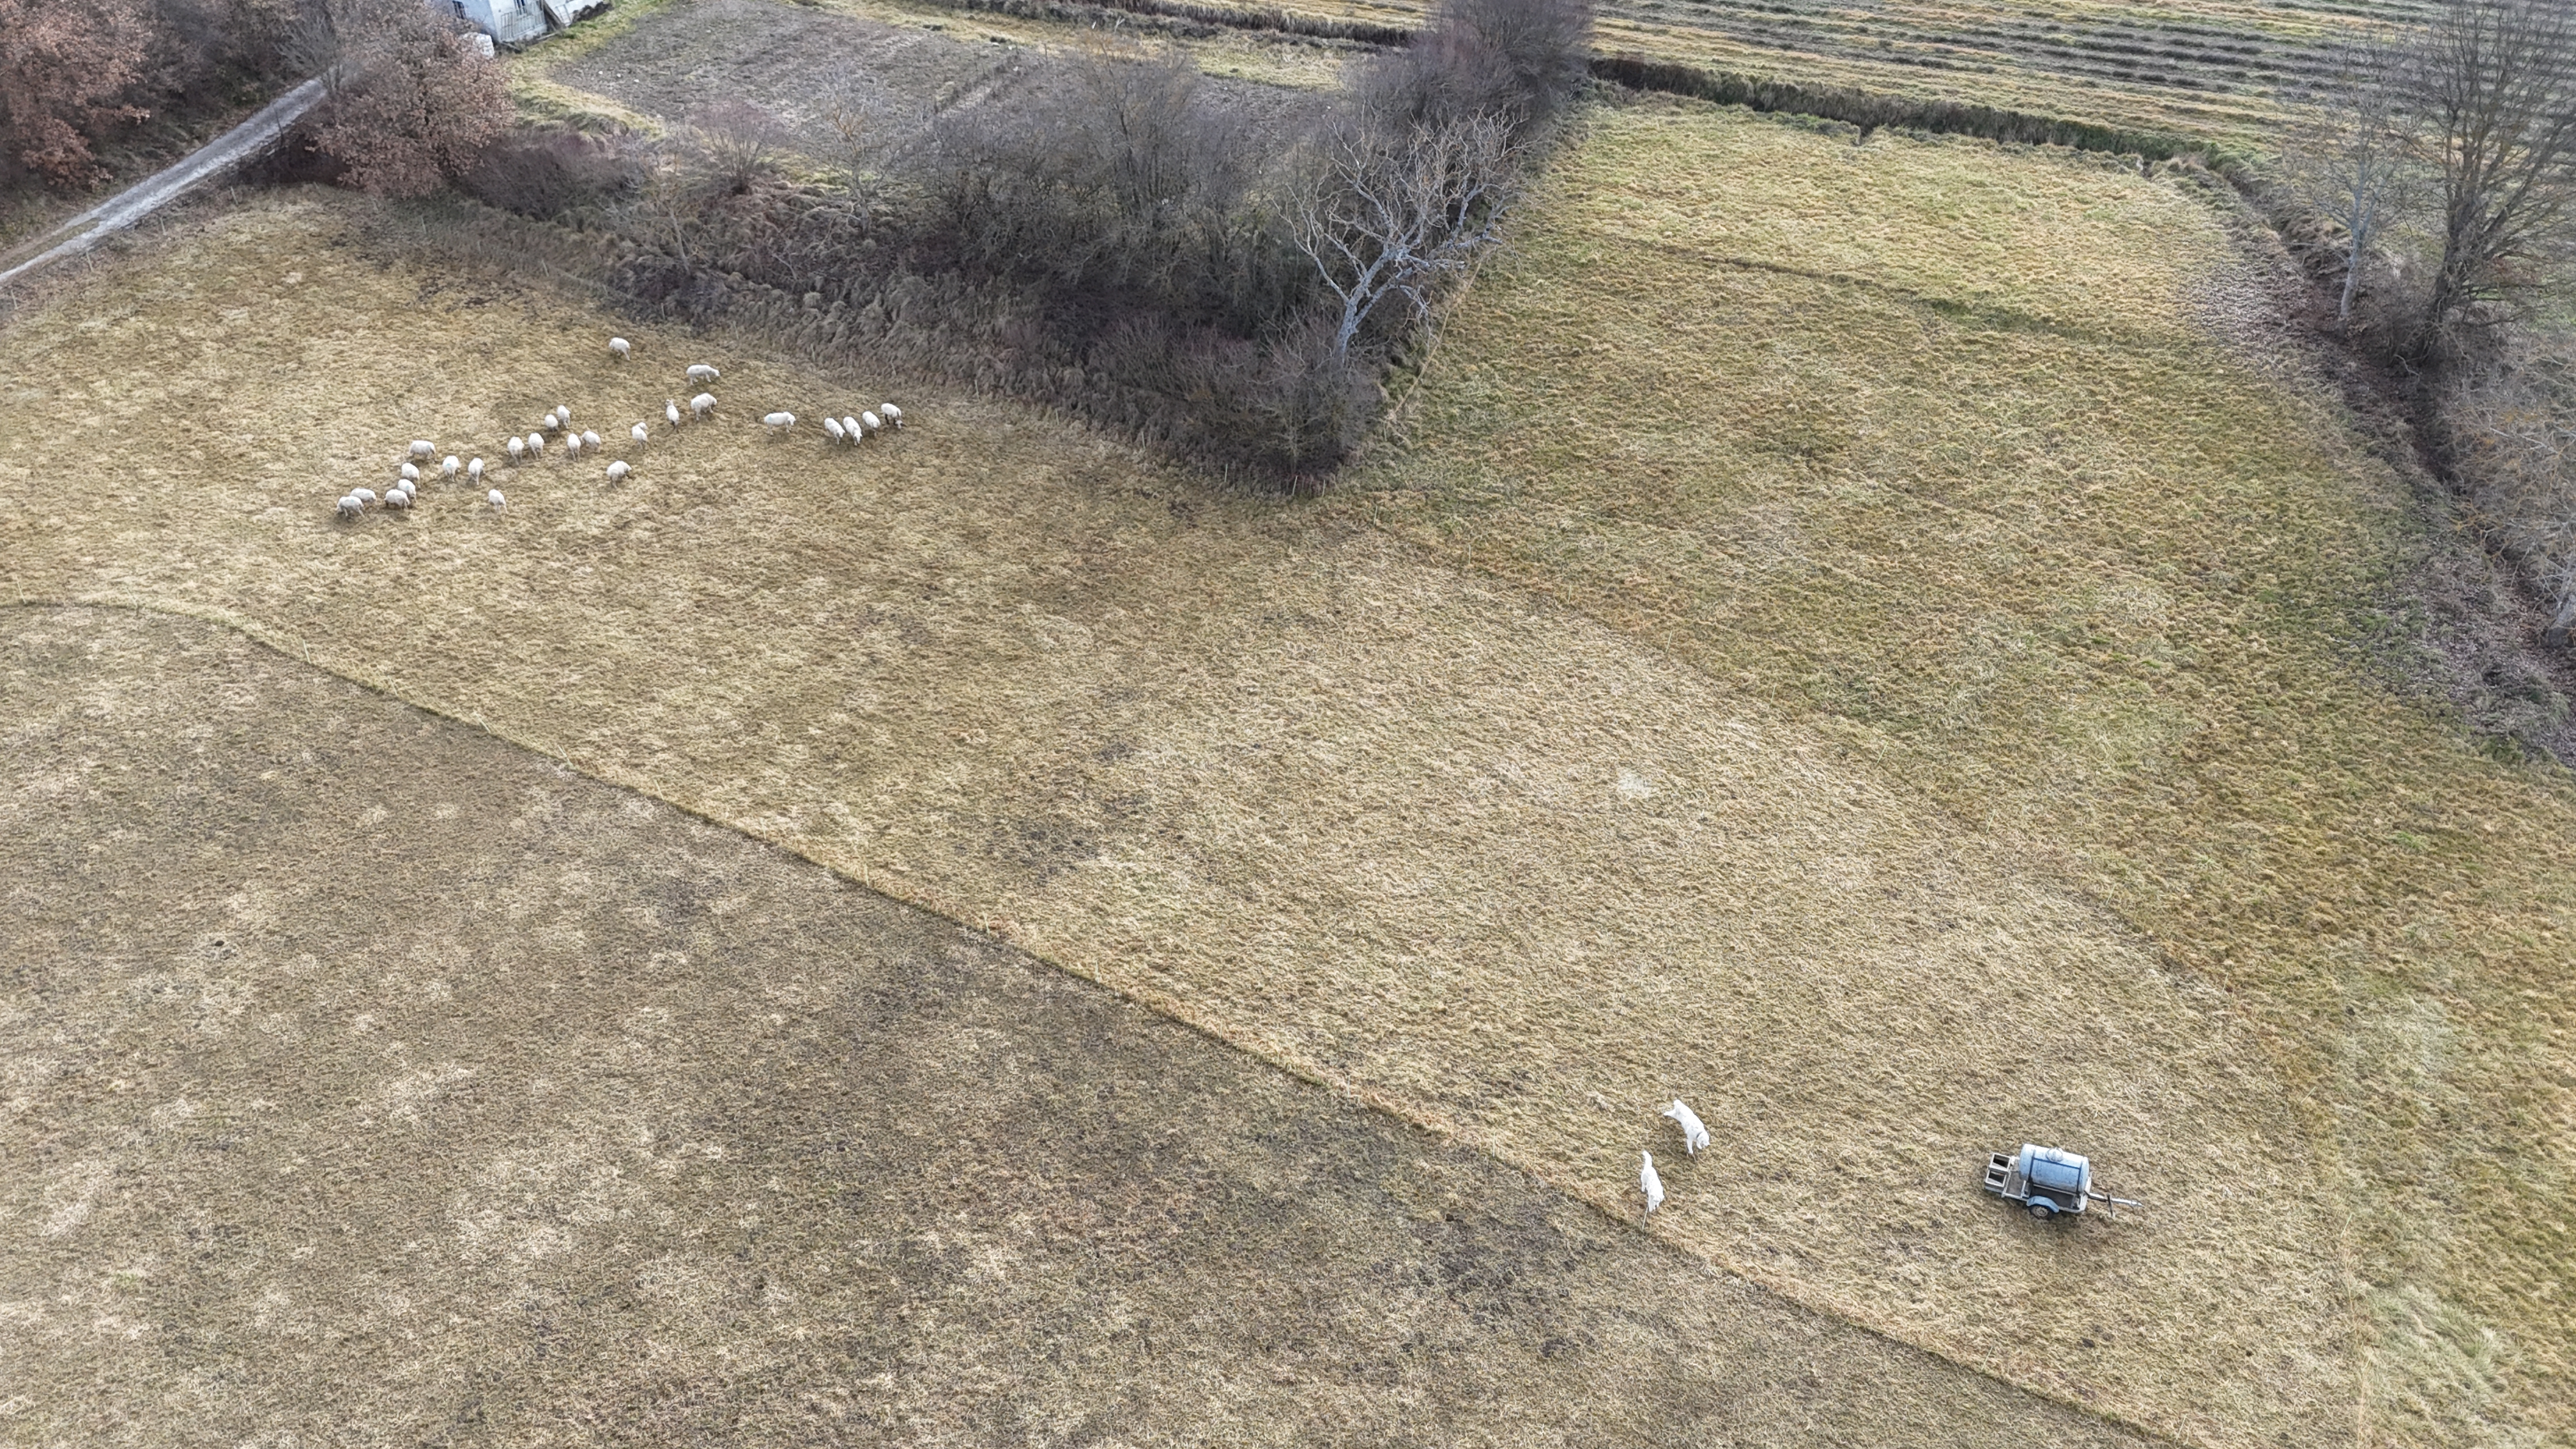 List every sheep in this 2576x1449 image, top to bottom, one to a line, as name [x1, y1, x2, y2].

sheep [608, 338, 631, 362]
sheep [686, 365, 720, 386]
sheep [690, 392, 717, 421]
sheep [665, 399, 681, 434]
sheep [881, 403, 904, 430]
sheep [557, 405, 571, 430]
sheep [862, 411, 881, 438]
sheep [764, 411, 796, 437]
sheep [545, 414, 558, 437]
sheep [843, 416, 863, 446]
sheep [824, 418, 846, 445]
sheep [632, 422, 654, 451]
sheep [578, 430, 601, 454]
sheep [528, 433, 545, 461]
sheep [567, 433, 581, 462]
sheep [508, 437, 524, 466]
sheep [409, 440, 438, 463]
sheep [442, 455, 462, 483]
sheep [468, 458, 486, 486]
sheep [607, 460, 636, 490]
sheep [400, 463, 421, 489]
sheep [397, 479, 417, 504]
sheep [349, 488, 377, 507]
sheep [383, 489, 410, 512]
sheep [488, 489, 509, 515]
sheep [336, 496, 365, 518]